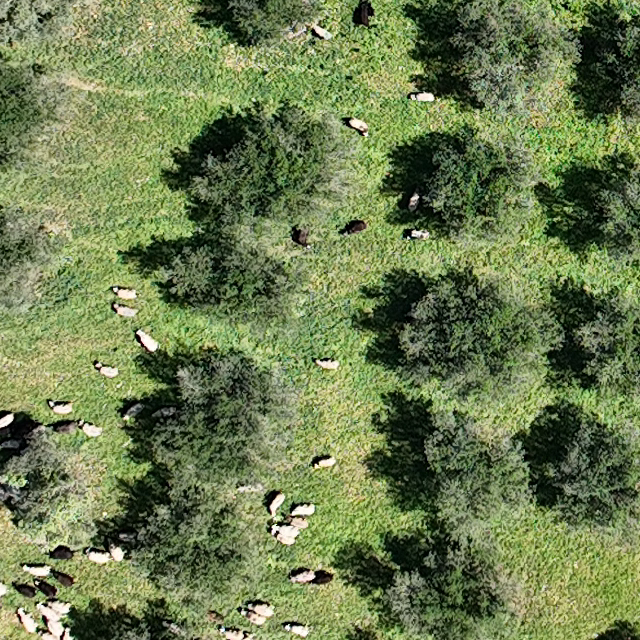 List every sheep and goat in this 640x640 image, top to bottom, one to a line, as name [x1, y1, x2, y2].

sheep [359, 0, 369, 27]
sheep [310, 21, 333, 41]
sheep [409, 92, 435, 102]
sheep [349, 117, 369, 138]
sheep [409, 193, 419, 212]
sheep [342, 219, 366, 236]
sheep [291, 229, 312, 250]
sheep [410, 229, 430, 241]
sheep [112, 287, 137, 299]
sheep [113, 304, 139, 316]
sheep [135, 330, 158, 354]
sheep [313, 359, 340, 370]
sheep [95, 361, 120, 378]
sheep [48, 400, 73, 414]
sheep [122, 403, 144, 421]
sheep [152, 406, 176, 419]
sheep [0, 413, 14, 428]
sheep [48, 419, 76, 432]
sheep [78, 419, 102, 437]
sheep [25, 425, 45, 439]
sheep [0, 439, 20, 451]
sheep [313, 457, 336, 470]
sheep [0, 477, 5, 500]
sheep [5, 481, 21, 495]
sheep [236, 482, 263, 493]
sheep [270, 493, 284, 518]
sheep [290, 503, 314, 517]
sheep [284, 514, 308, 528]
sheep [271, 523, 300, 537]
sheep [276, 534, 295, 544]
sheep [108, 543, 128, 561]
sheep [85, 547, 110, 563]
sheep [49, 550, 74, 560]
sheep [22, 564, 51, 577]
sheep [51, 568, 74, 587]
sheep [290, 570, 314, 583]
sheep [311, 571, 333, 583]
sheep [32, 578, 56, 596]
sheep [0, 579, 7, 599]
sheep [12, 581, 36, 597]
sheep [46, 599, 72, 614]
sheep [248, 603, 275, 619]
sheep [36, 604, 60, 621]
sheep [16, 607, 37, 634]
sheep [237, 607, 267, 625]
sheep [207, 609, 224, 624]
sheep [46, 619, 64, 636]
sheep [161, 620, 188, 636]
sheep [285, 624, 309, 637]
sheep [218, 626, 253, 639]
sheep [37, 628, 58, 639]
sheep [62, 628, 74, 639]